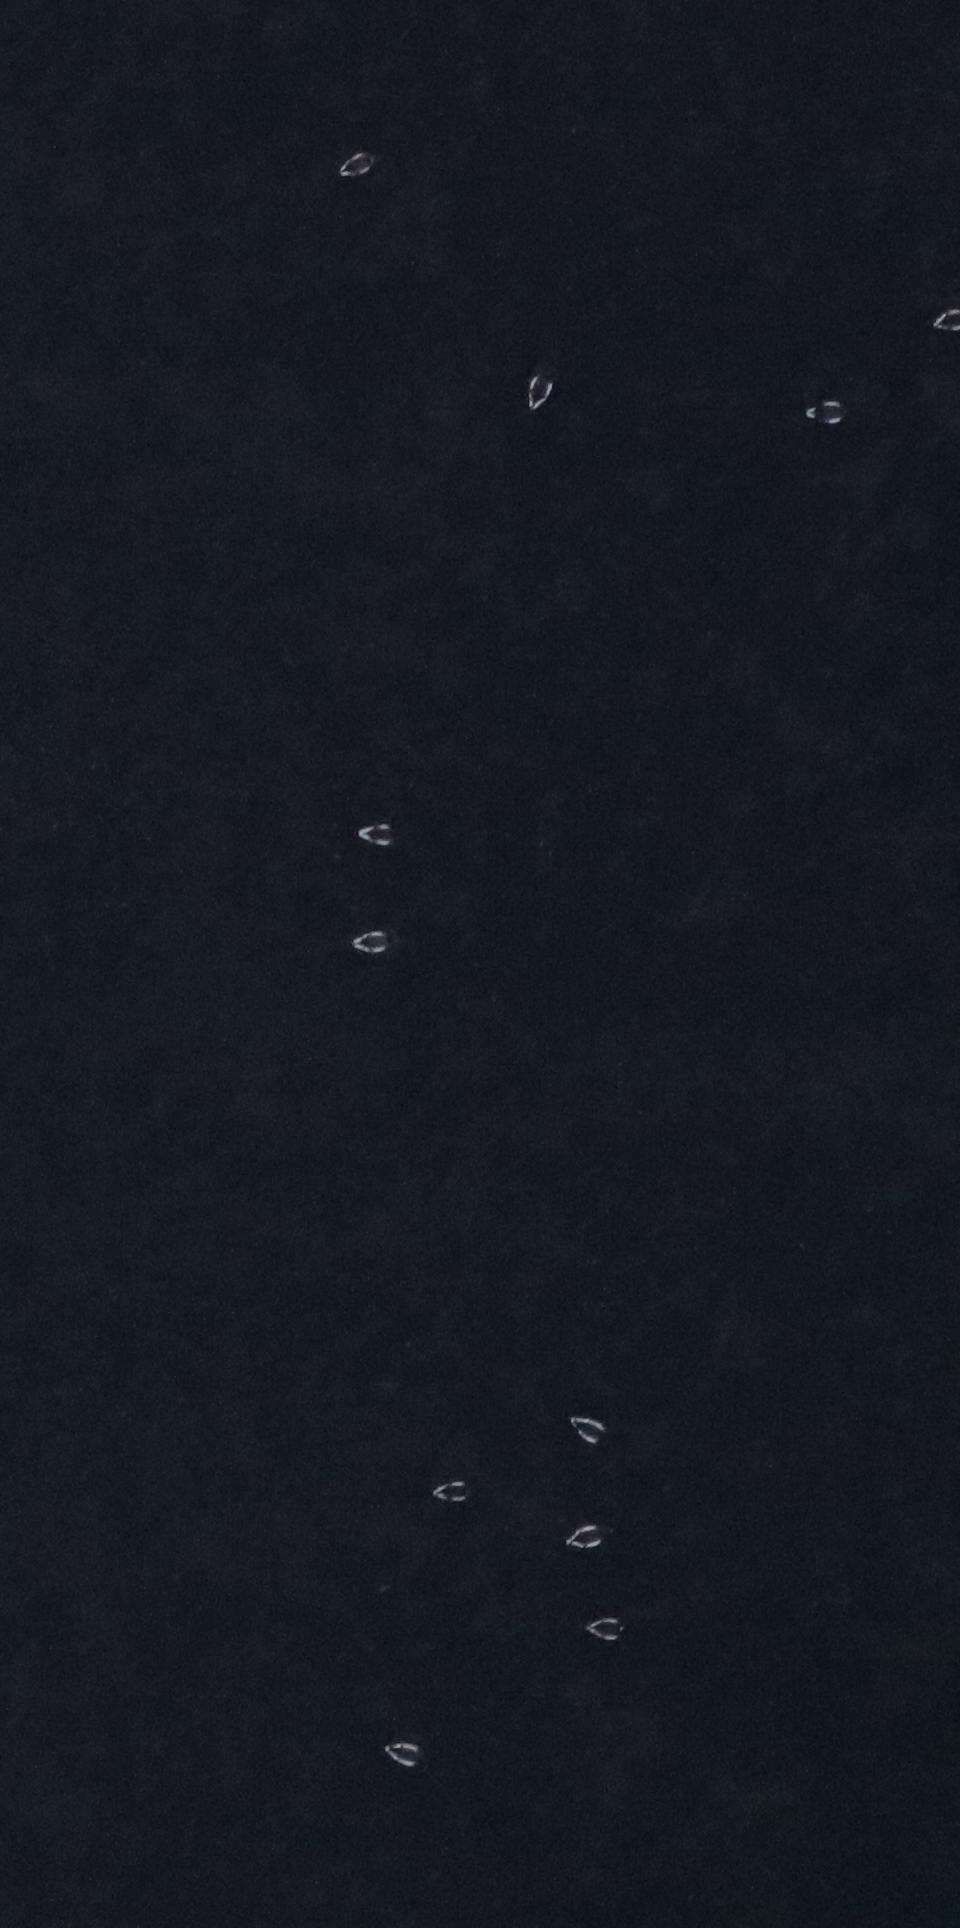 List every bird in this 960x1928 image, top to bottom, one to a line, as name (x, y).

brant (358, 164)
brant (950, 321)
brant (539, 387)
brant (827, 411)
brant (378, 833)
brant (373, 941)
brant (591, 1431)
brant (454, 1492)
brant (589, 1536)
brant (606, 1629)
brant (407, 1753)